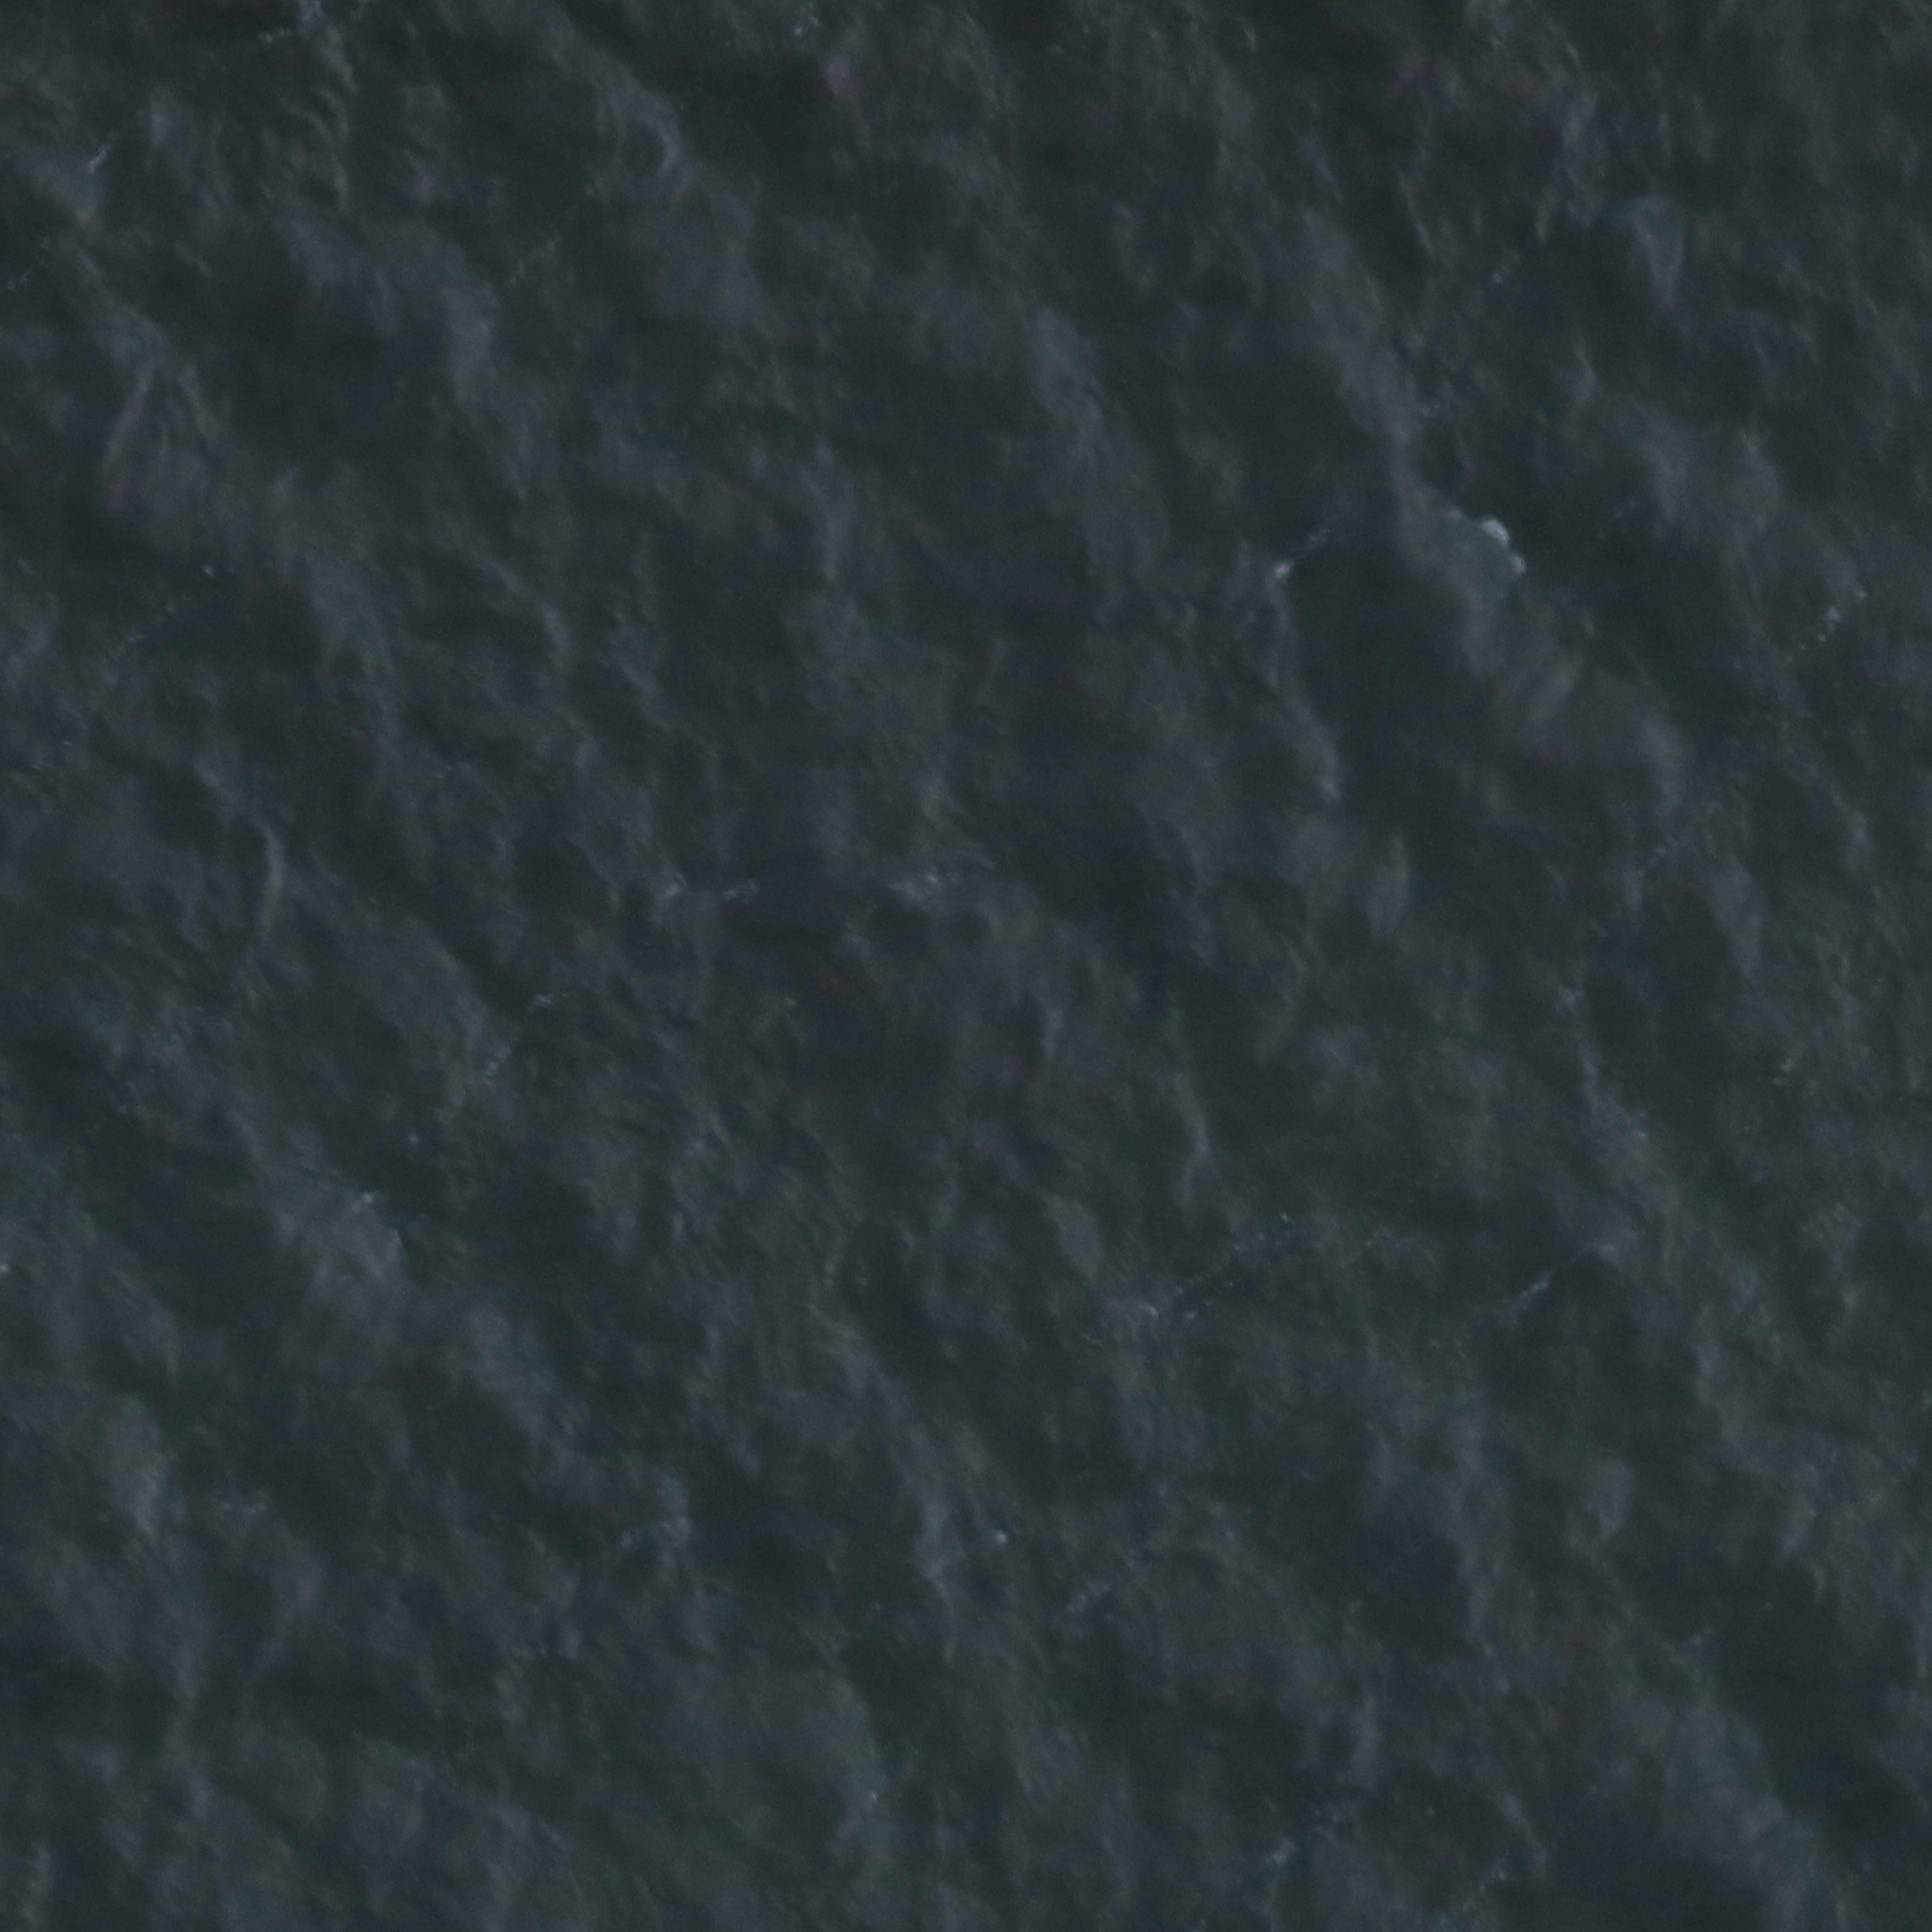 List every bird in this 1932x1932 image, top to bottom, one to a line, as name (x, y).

None